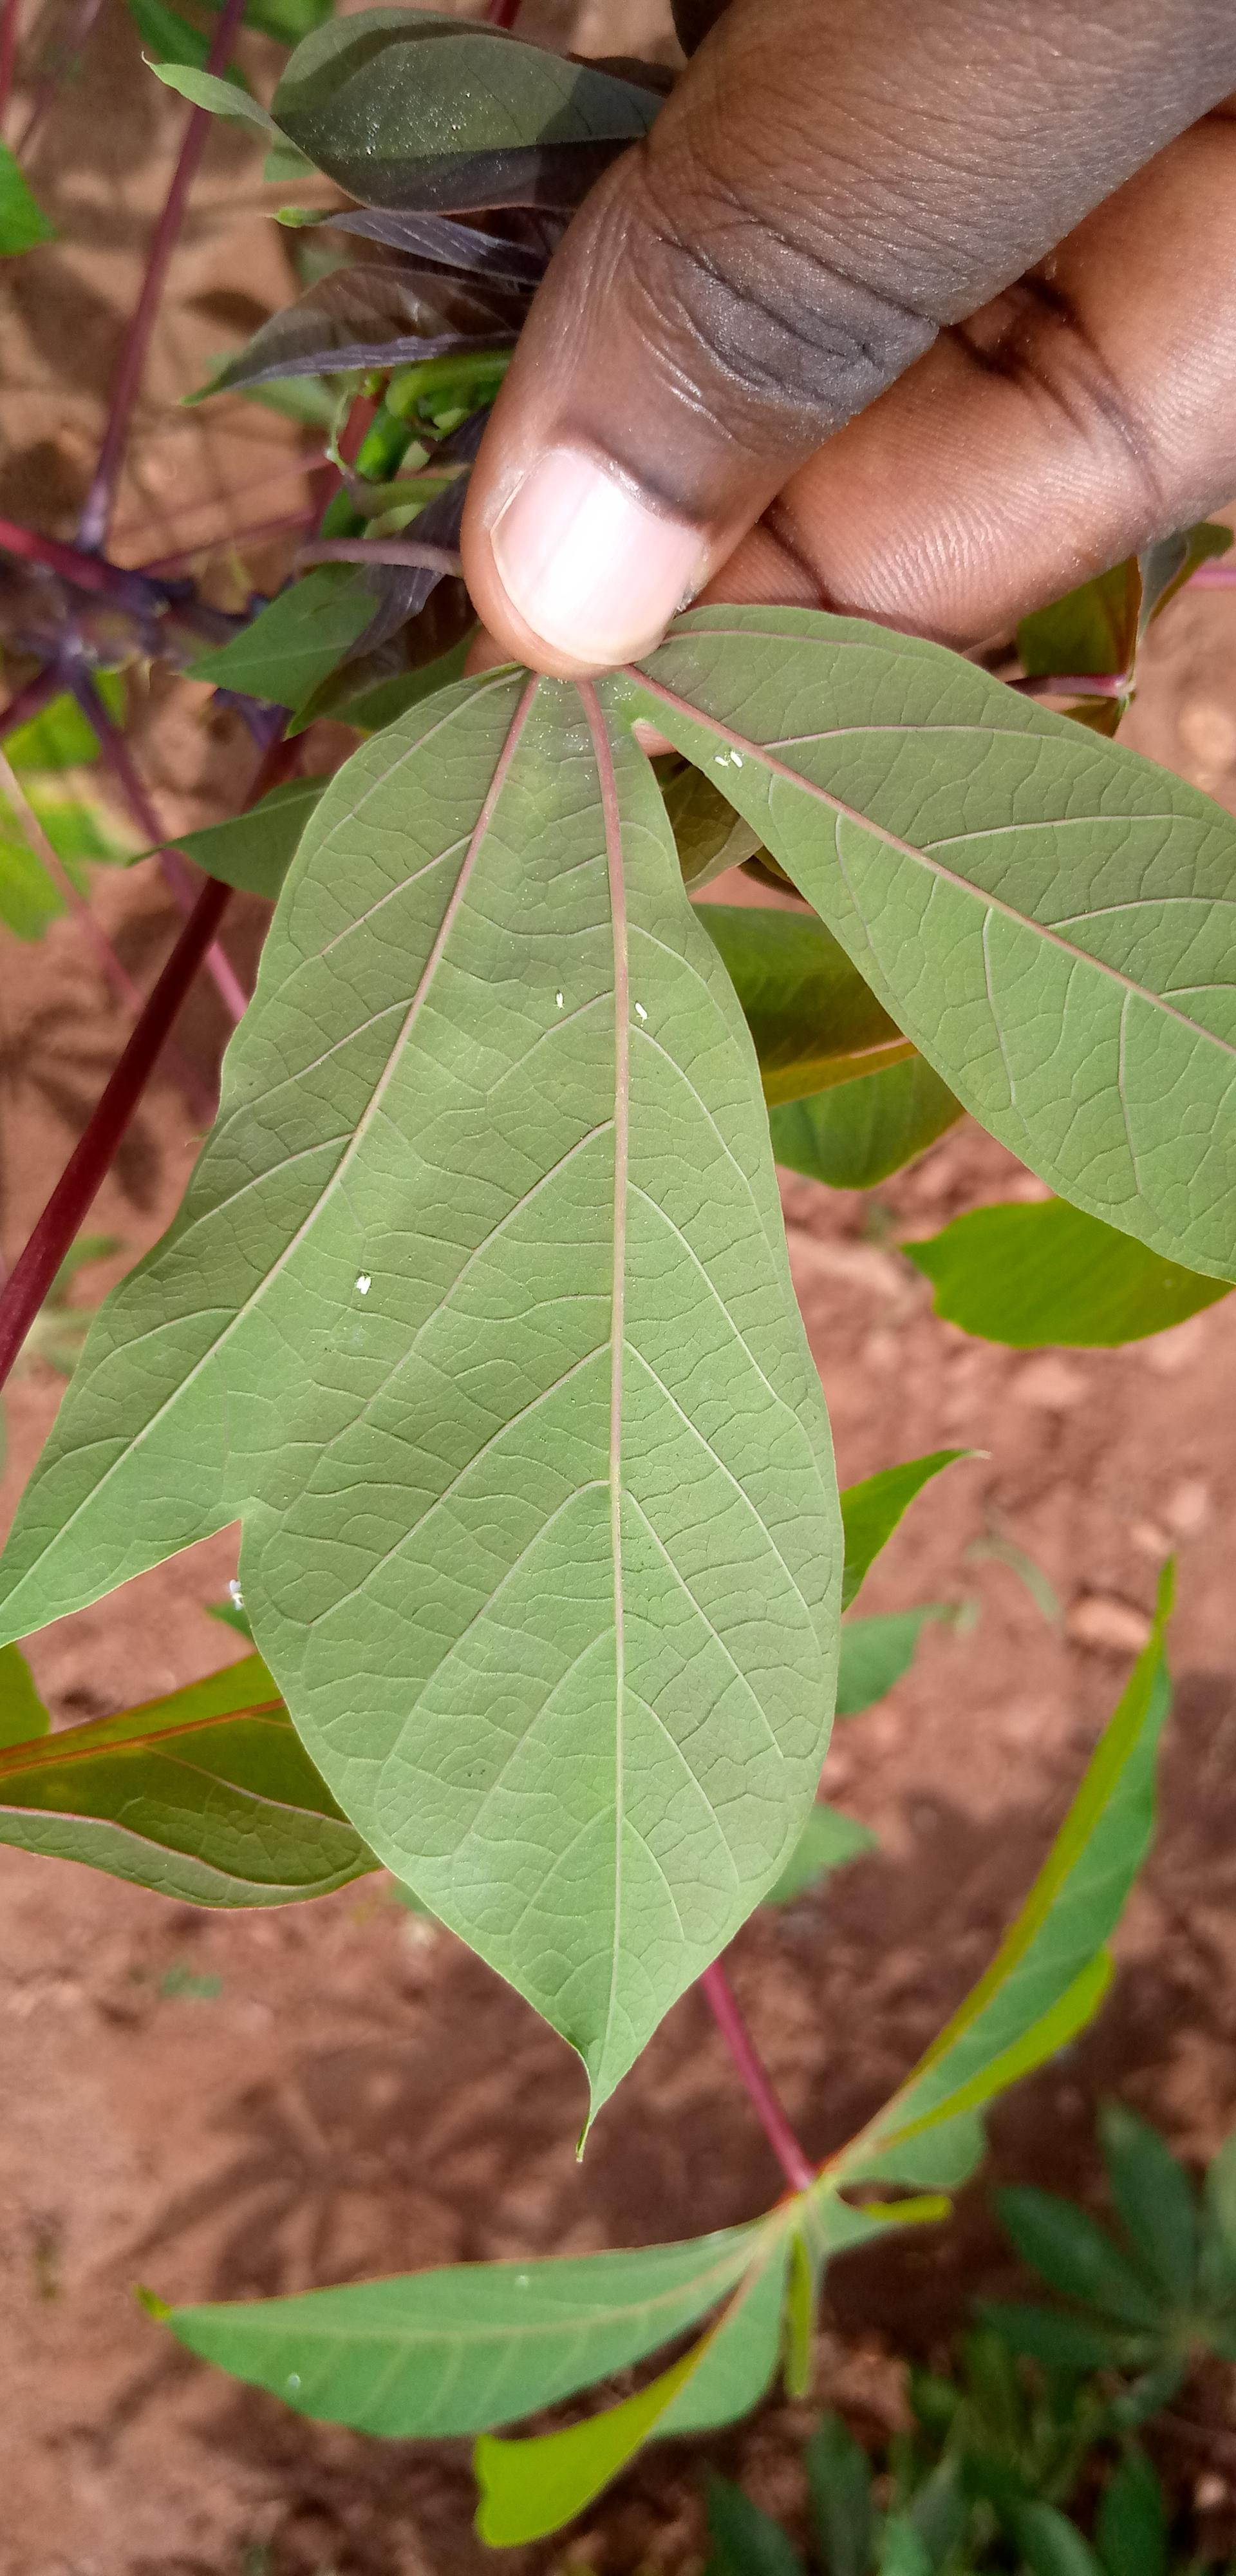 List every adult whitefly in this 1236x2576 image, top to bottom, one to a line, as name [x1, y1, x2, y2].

whitefly [726, 735, 754, 780]
whitefly [702, 739, 755, 791]
whitefly [547, 983, 577, 1022]
whitefly [626, 994, 660, 1033]
whitefly [346, 1263, 386, 1313]
whitefly [351, 1264, 376, 1309]
whitefly [218, 1569, 264, 1625]